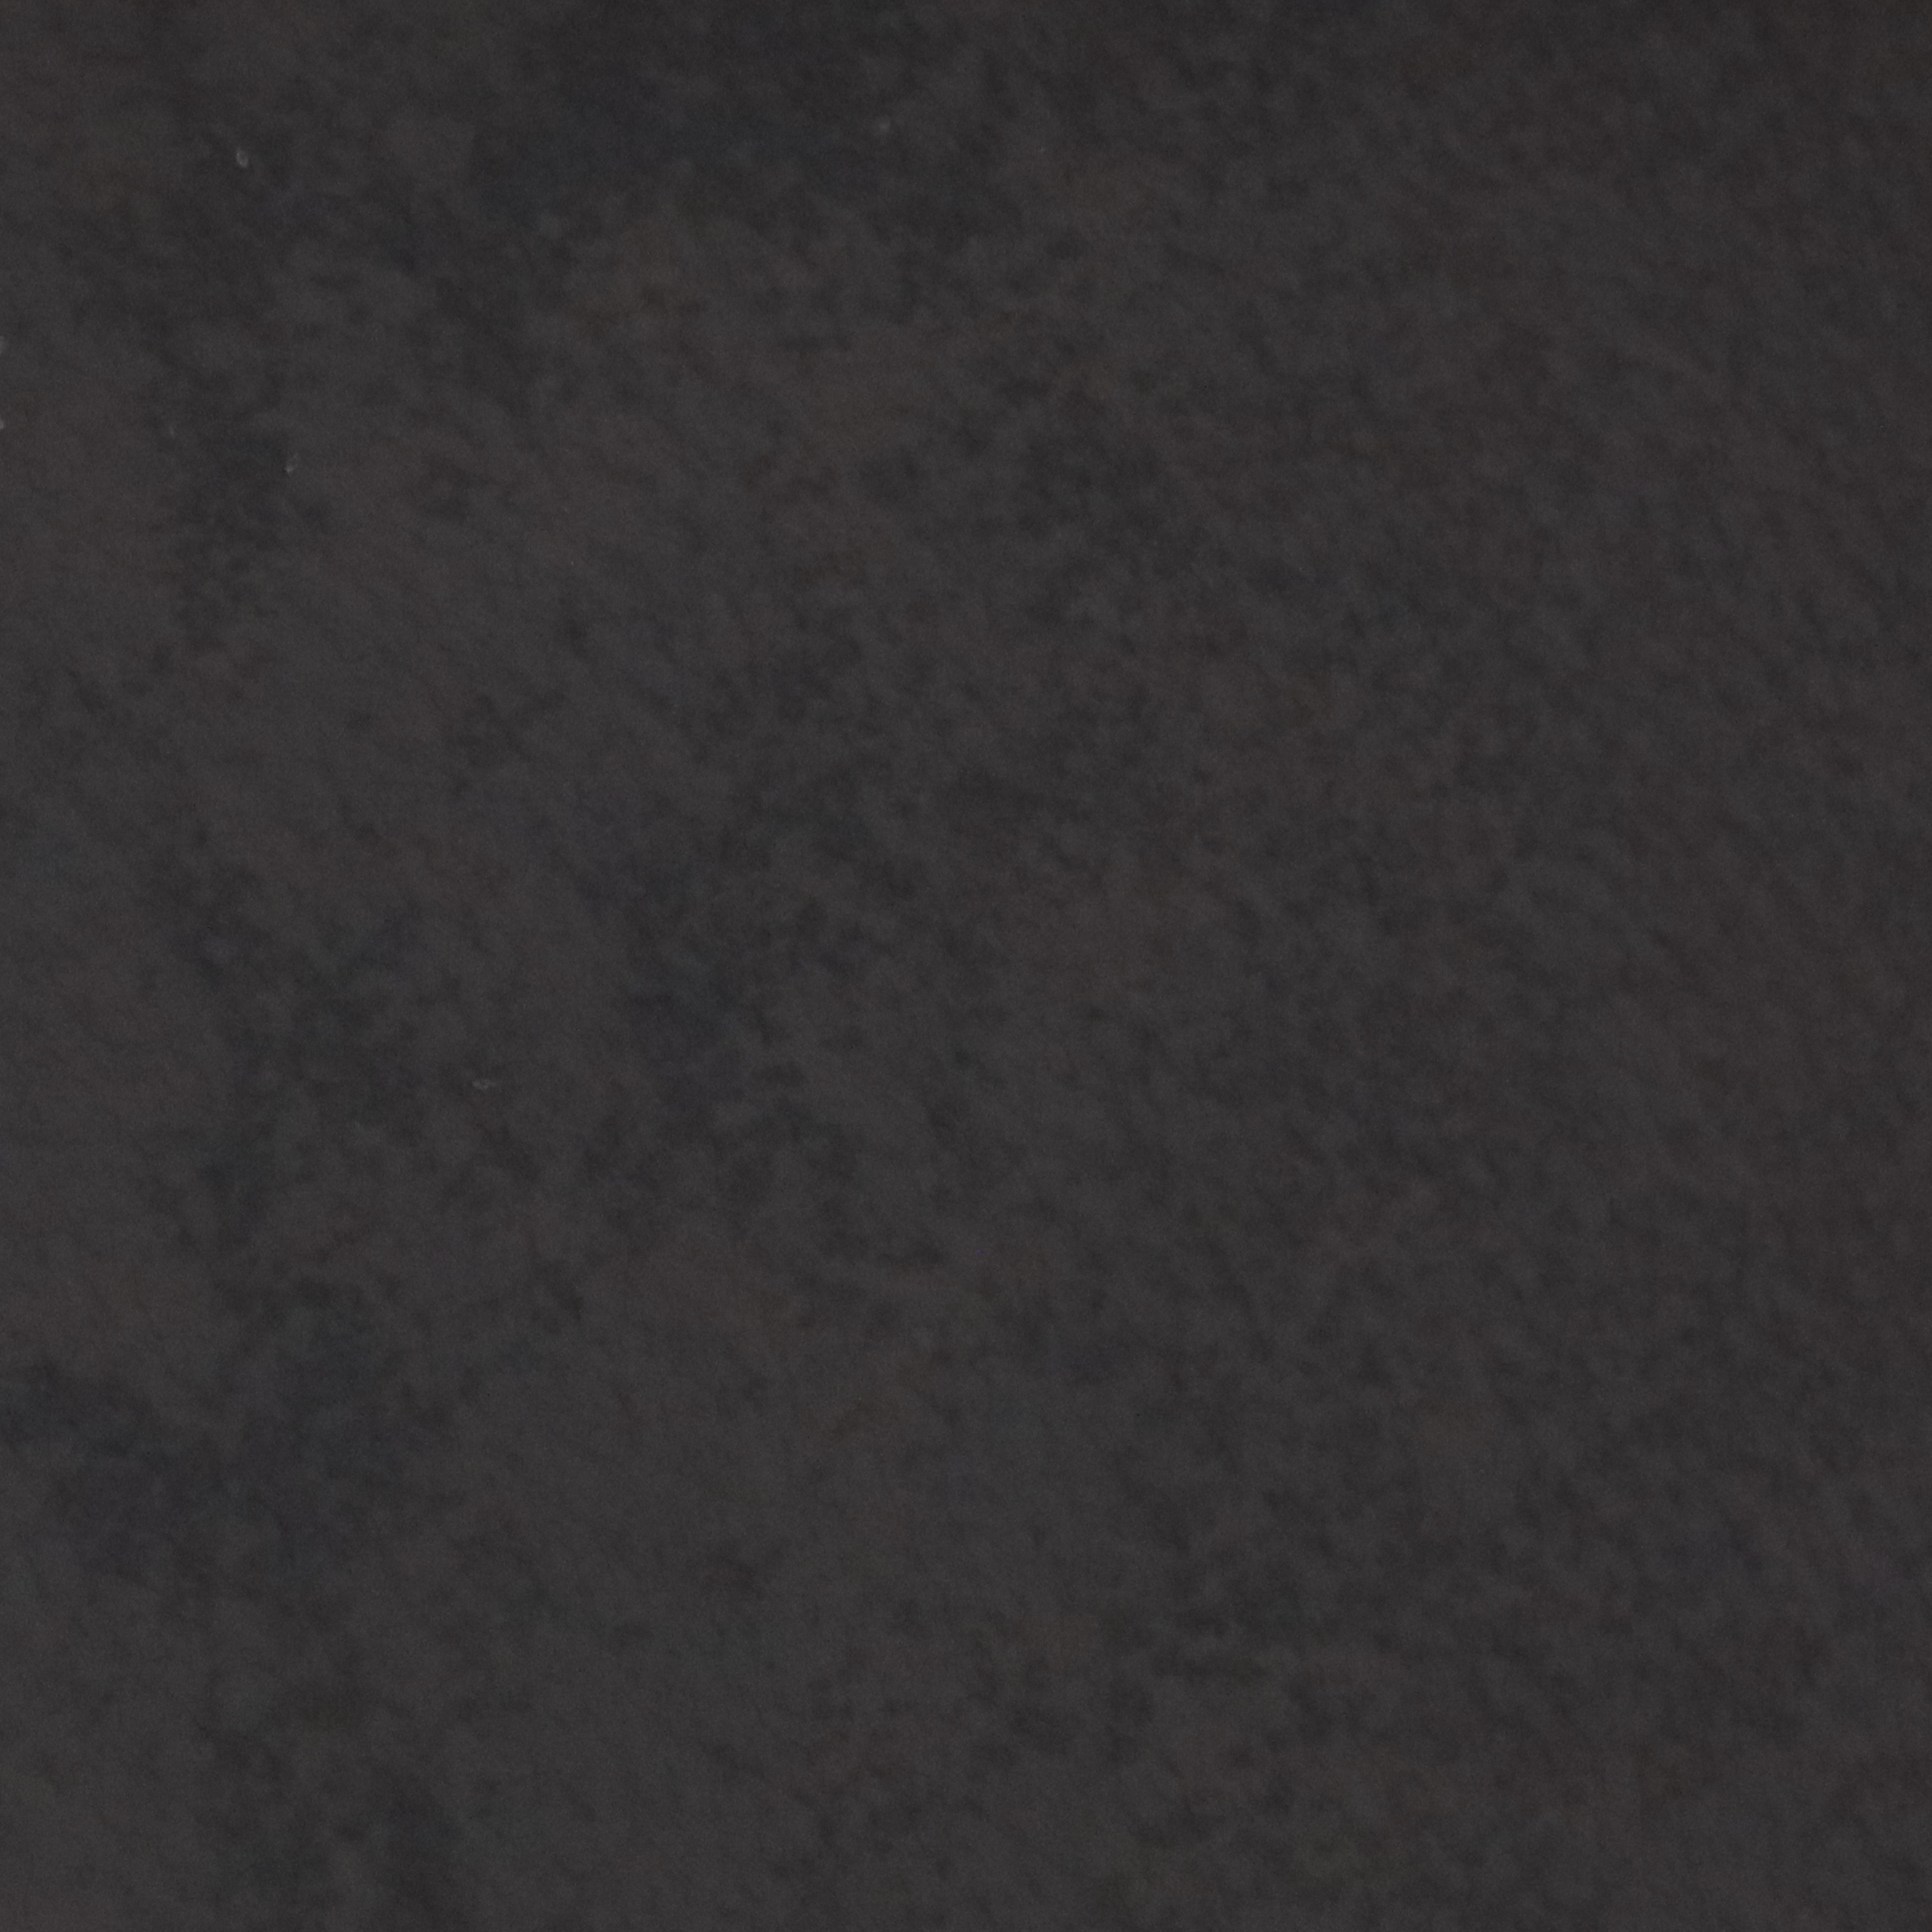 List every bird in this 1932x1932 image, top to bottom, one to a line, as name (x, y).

other bird (240, 155)
other bird (291, 462)